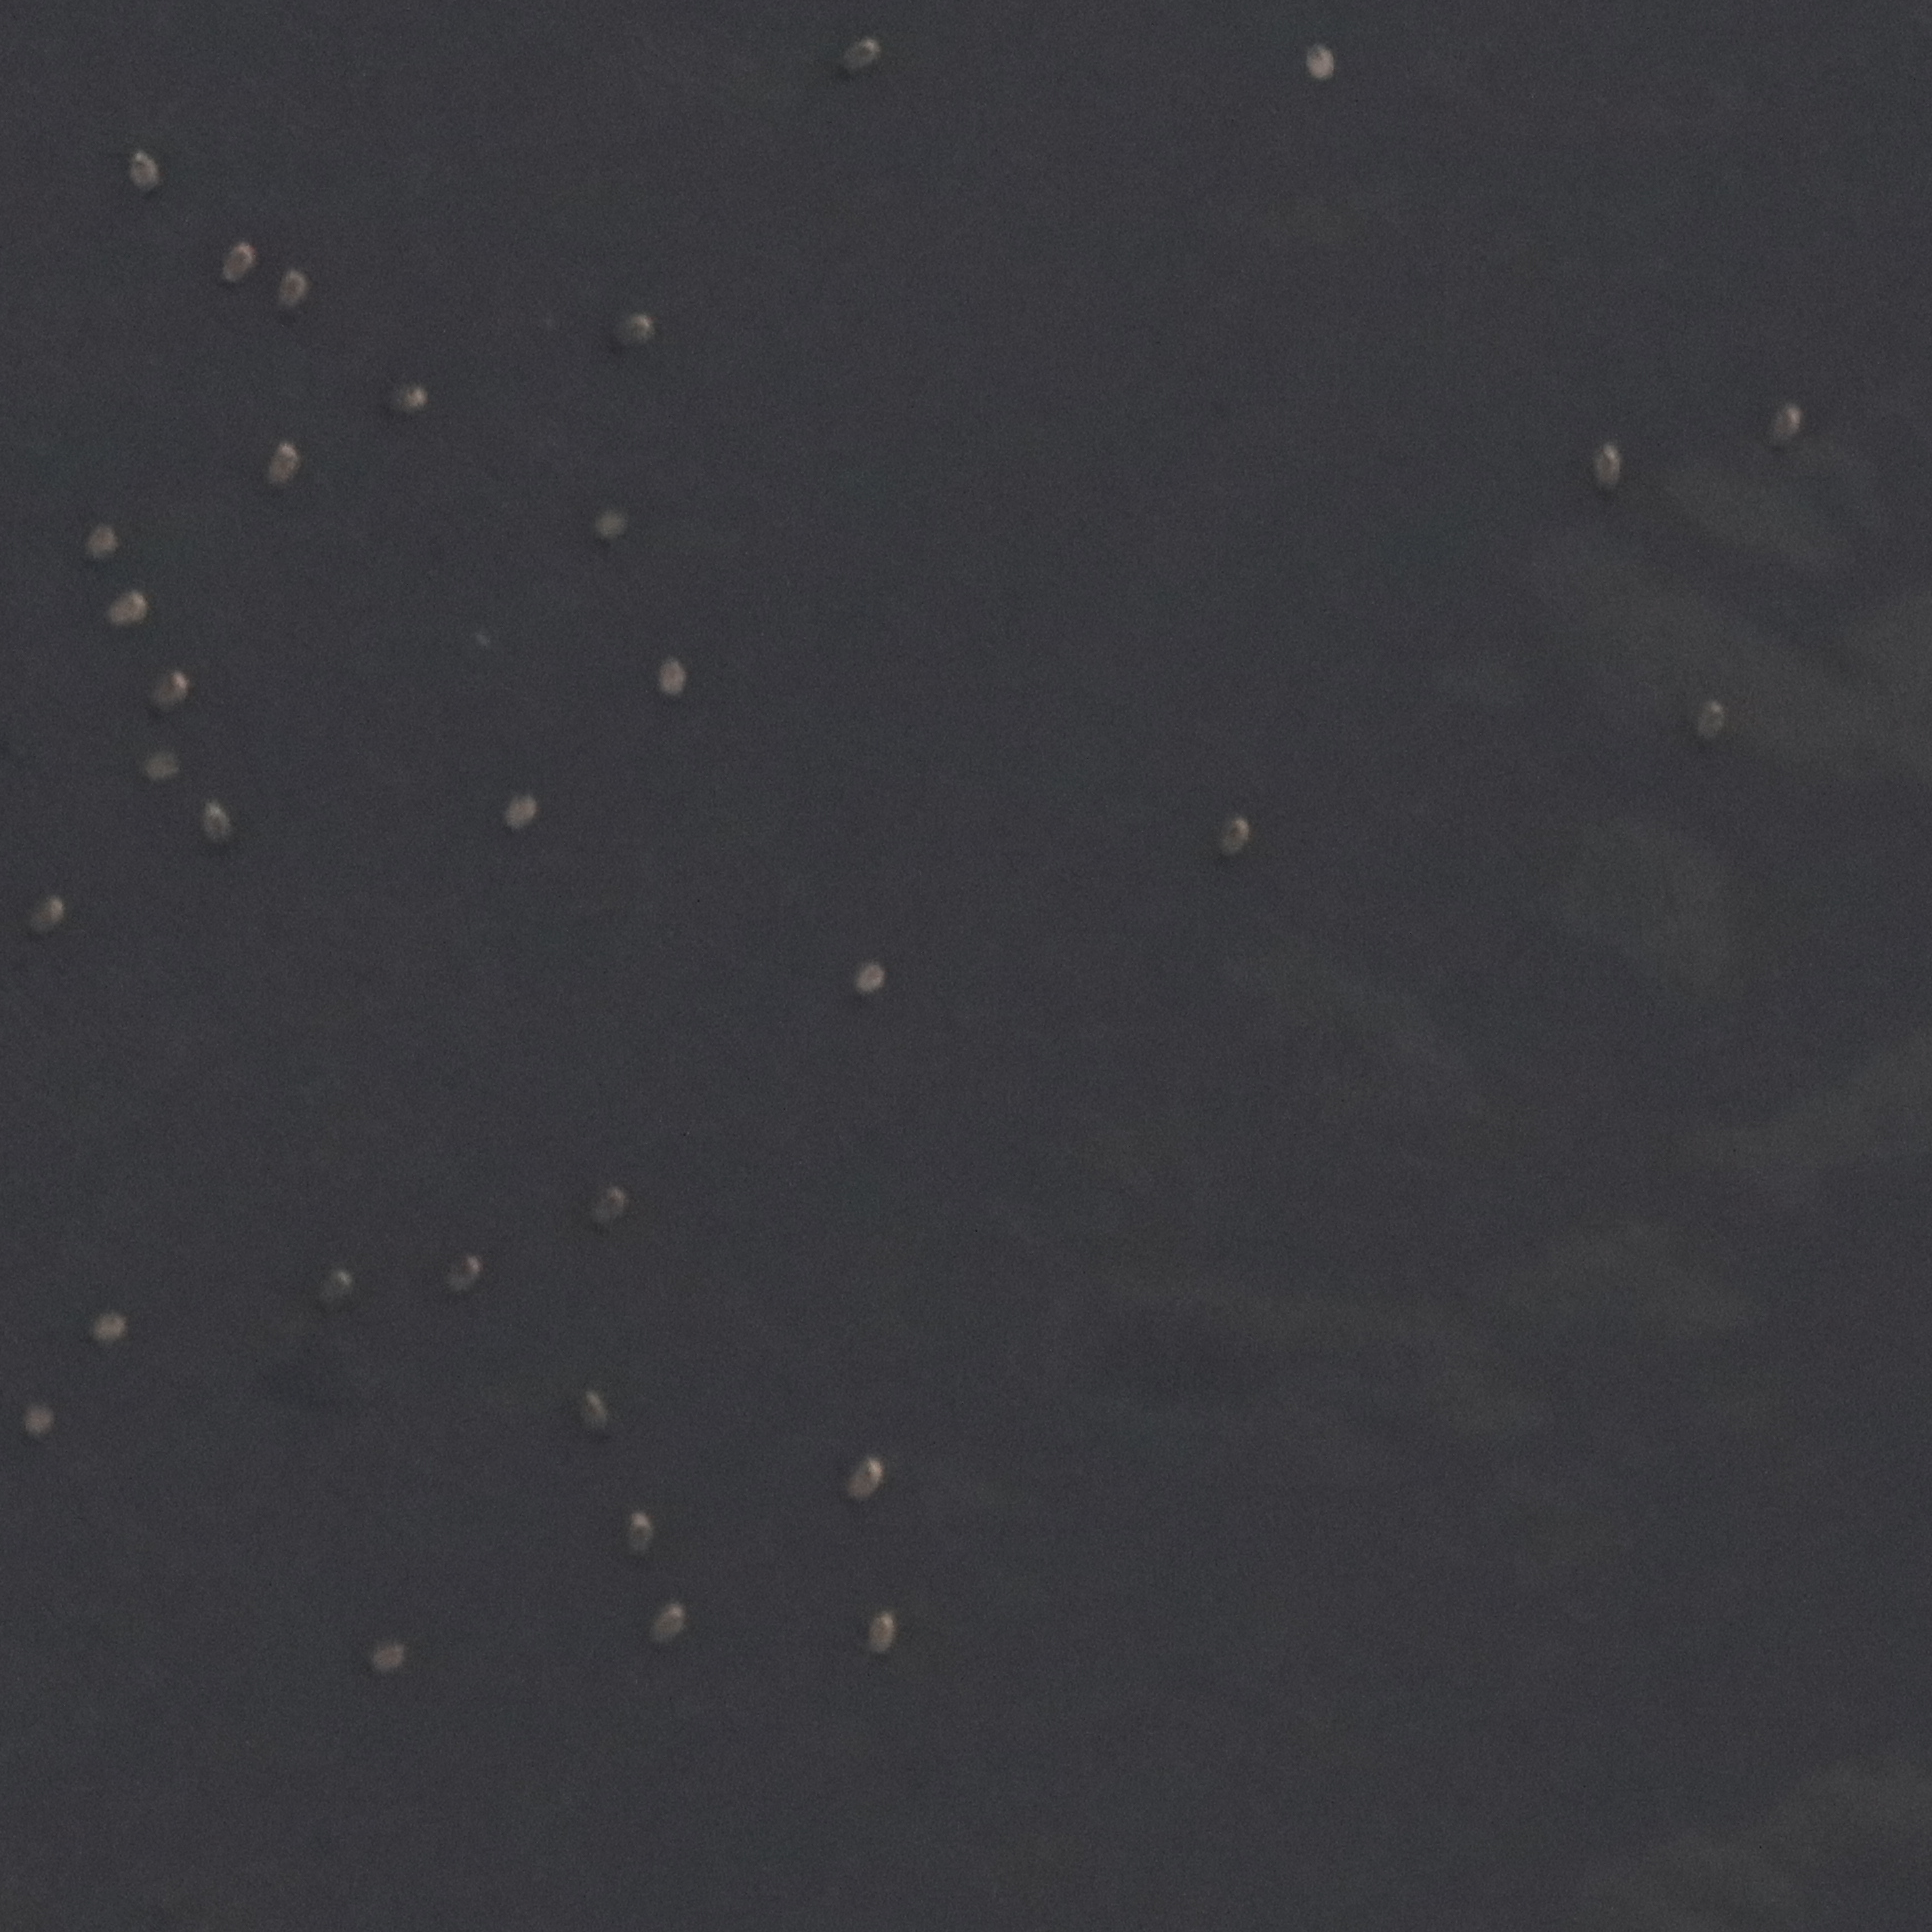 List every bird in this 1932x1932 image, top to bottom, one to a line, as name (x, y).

Canada goose (866, 57)
Canada goose (1324, 62)
Canada goose (144, 173)
Canada goose (237, 261)
Canada goose (293, 291)
Canada goose (630, 333)
Canada goose (408, 400)
Canada goose (1784, 429)
Canada goose (285, 466)
Canada goose (1605, 471)
Canada goose (611, 525)
Canada goose (102, 538)
Canada goose (127, 615)
Canada goose (672, 683)
Canada goose (174, 693)
Canada goose (1709, 722)
Canada goose (156, 768)
Canada goose (520, 817)
Canada goose (218, 822)
Canada goose (1234, 837)
Canada goose (45, 914)
Canada goose (866, 980)
Canada goose (605, 1207)
Canada goose (469, 1276)
Canada goose (331, 1283)
Canada goose (106, 1330)
Canada goose (596, 1417)
Canada goose (40, 1418)
Canada goose (867, 1477)
Canada goose (642, 1533)
Canada goose (666, 1623)
Canada goose (879, 1631)
Canada goose (390, 1654)